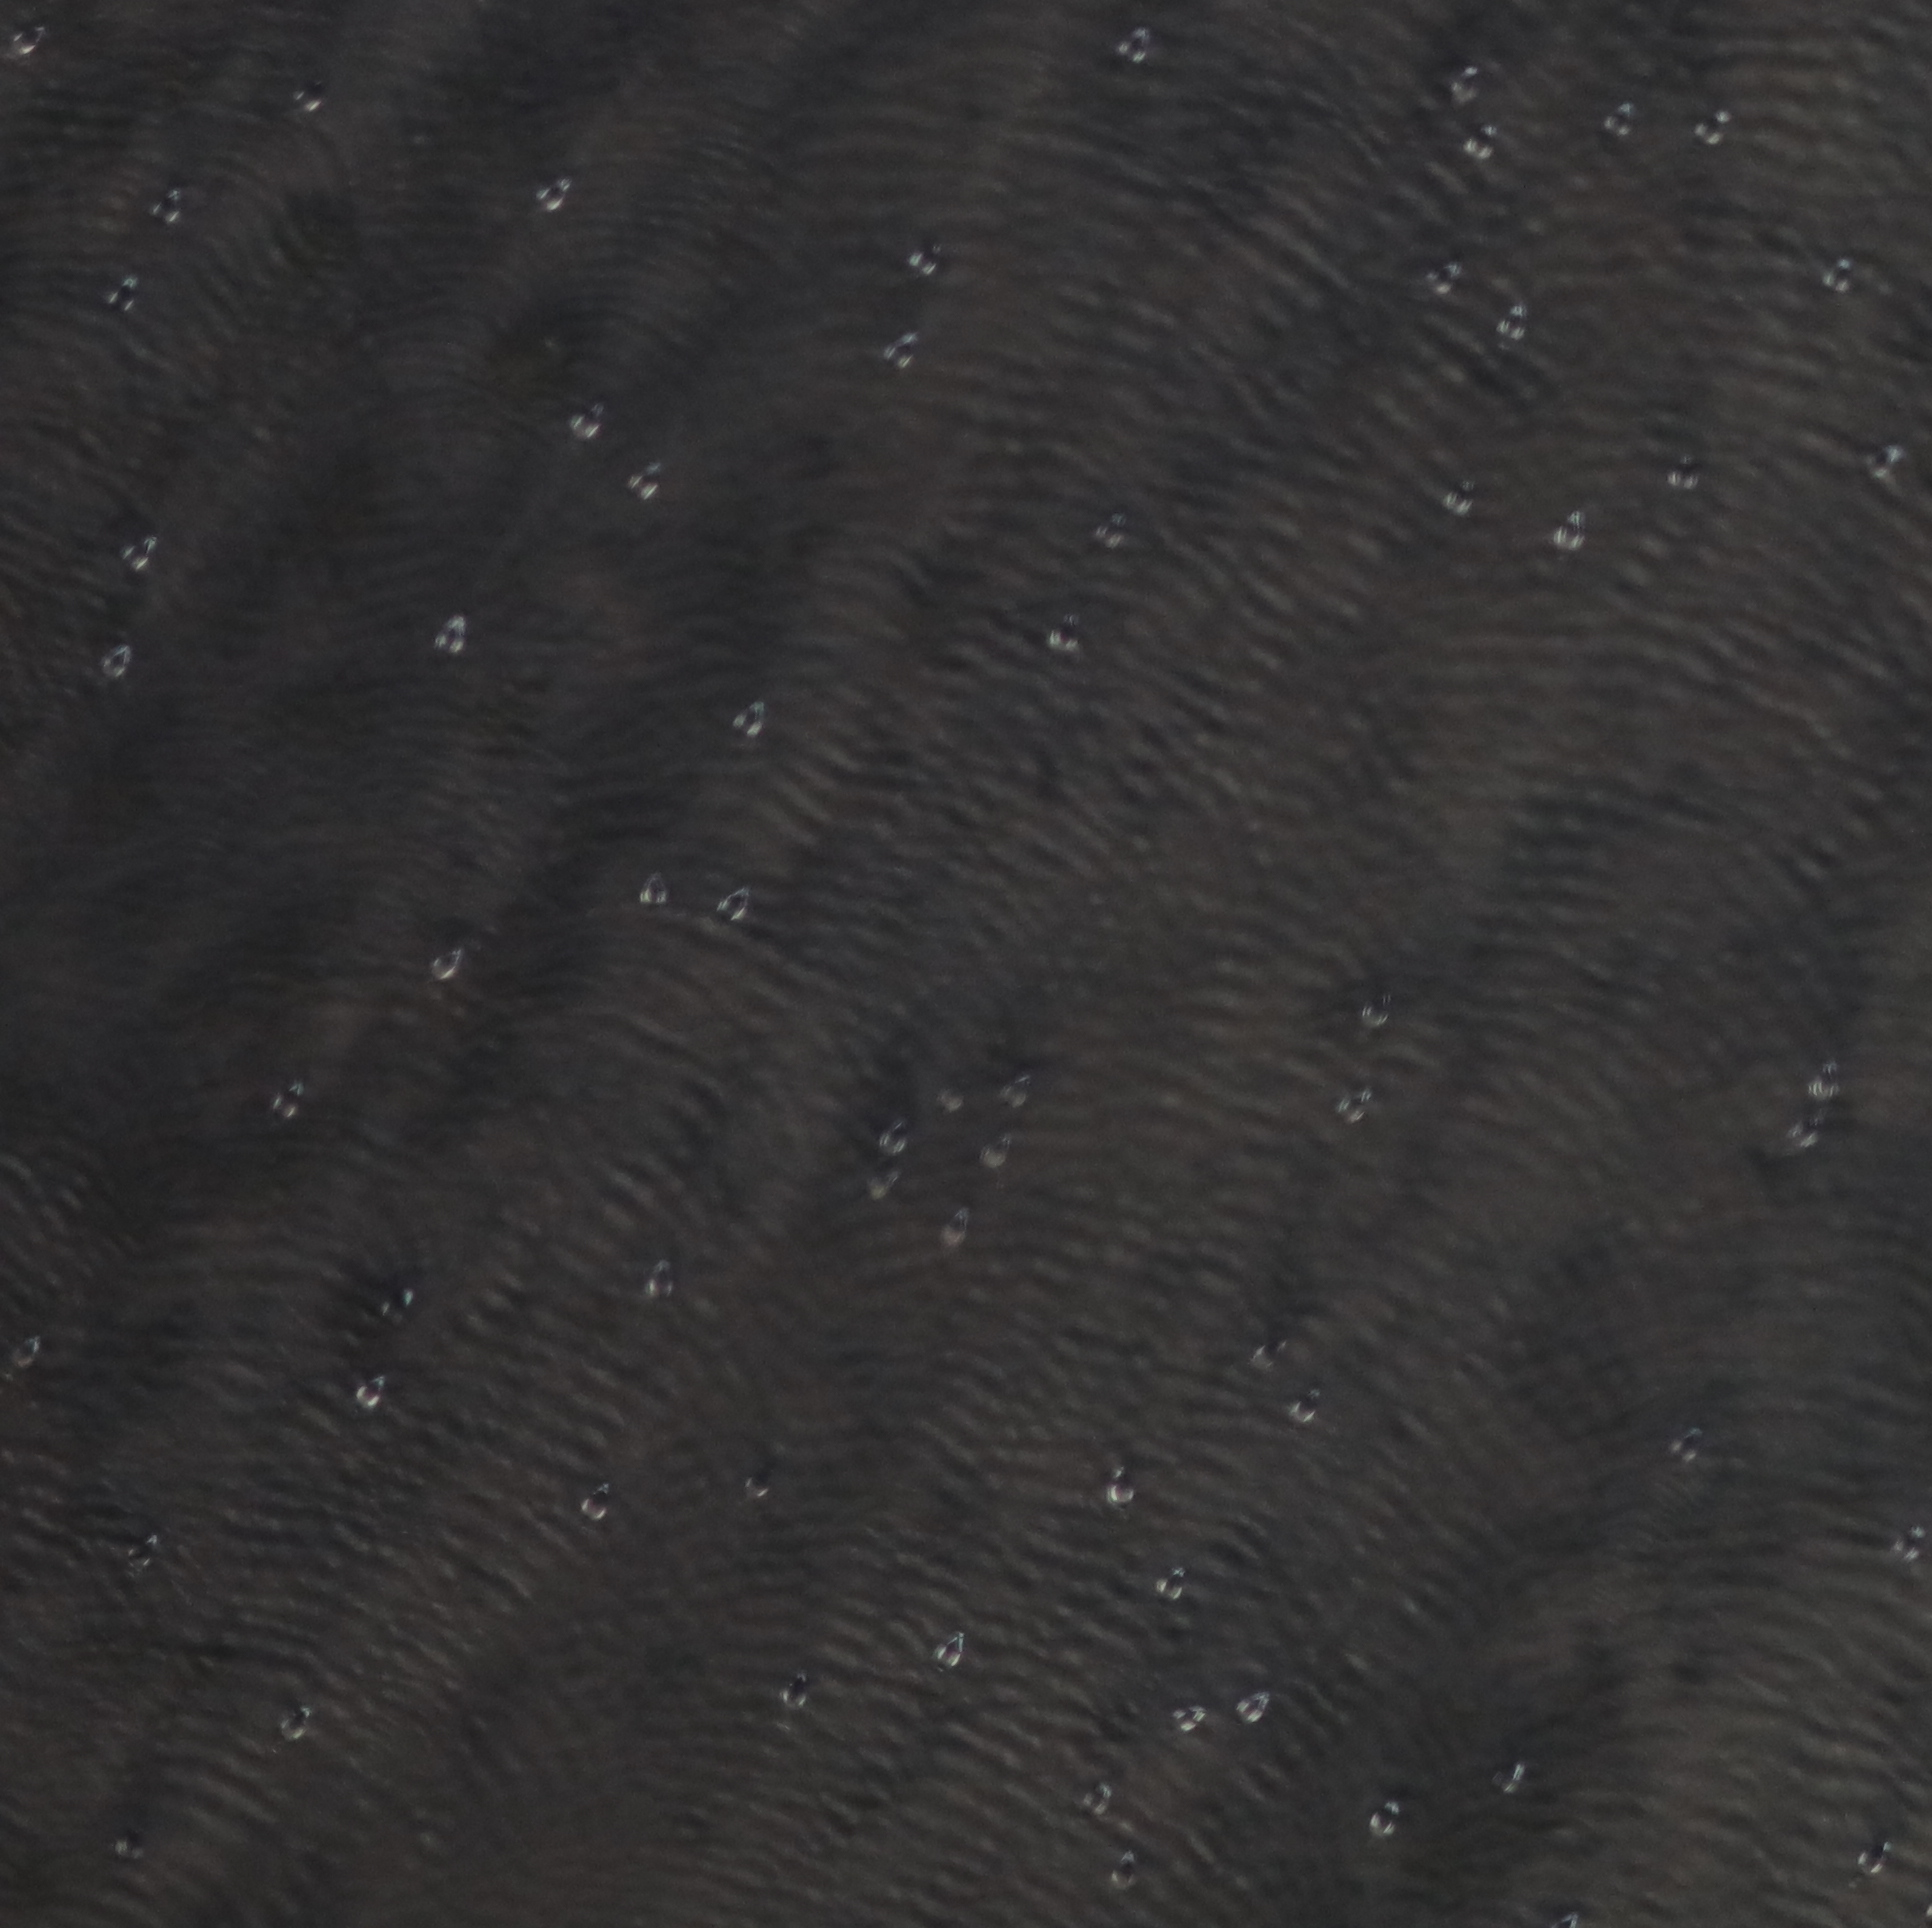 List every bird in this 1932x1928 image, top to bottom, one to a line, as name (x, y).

brant (25, 38)
brant (1127, 53)
brant (1459, 78)
brant (302, 98)
brant (1626, 114)
brant (1713, 134)
brant (1494, 140)
brant (556, 201)
brant (171, 208)
brant (927, 264)
brant (1434, 278)
brant (1841, 282)
brant (123, 296)
brant (1506, 317)
brant (900, 349)
brant (585, 416)
brant (1881, 464)
brant (1681, 476)
brant (655, 481)
brant (1452, 504)
brant (1104, 532)
brant (1567, 534)
brant (138, 555)
brant (453, 637)
brant (1059, 639)
brant (121, 673)
brant (757, 723)
brant (659, 895)
brant (735, 906)
brant (445, 964)
brant (1376, 1014)
brant (1827, 1080)
brant (1014, 1086)
brant (959, 1096)
brant (1357, 1098)
brant (287, 1105)
brant (1802, 1132)
brant (892, 1133)
brant (1000, 1147)
brant (882, 1191)
brant (949, 1226)
brant (657, 1280)
brant (393, 1304)
brant (20, 1347)
brant (1257, 1359)
brant (369, 1394)
brant (1303, 1410)
brant (1691, 1448)
brant (760, 1483)
brant (1120, 1486)
brant (594, 1507)
brant (1910, 1543)
brant (143, 1556)
brant (1174, 1589)
brant (949, 1652)
brant (798, 1695)
brant (1249, 1711)
brant (1193, 1715)
brant (297, 1726)
brant (1509, 1776)
brant (1090, 1805)
brant (1383, 1820)
brant (131, 1854)
brant (1876, 1859)
brant (1132, 1866)